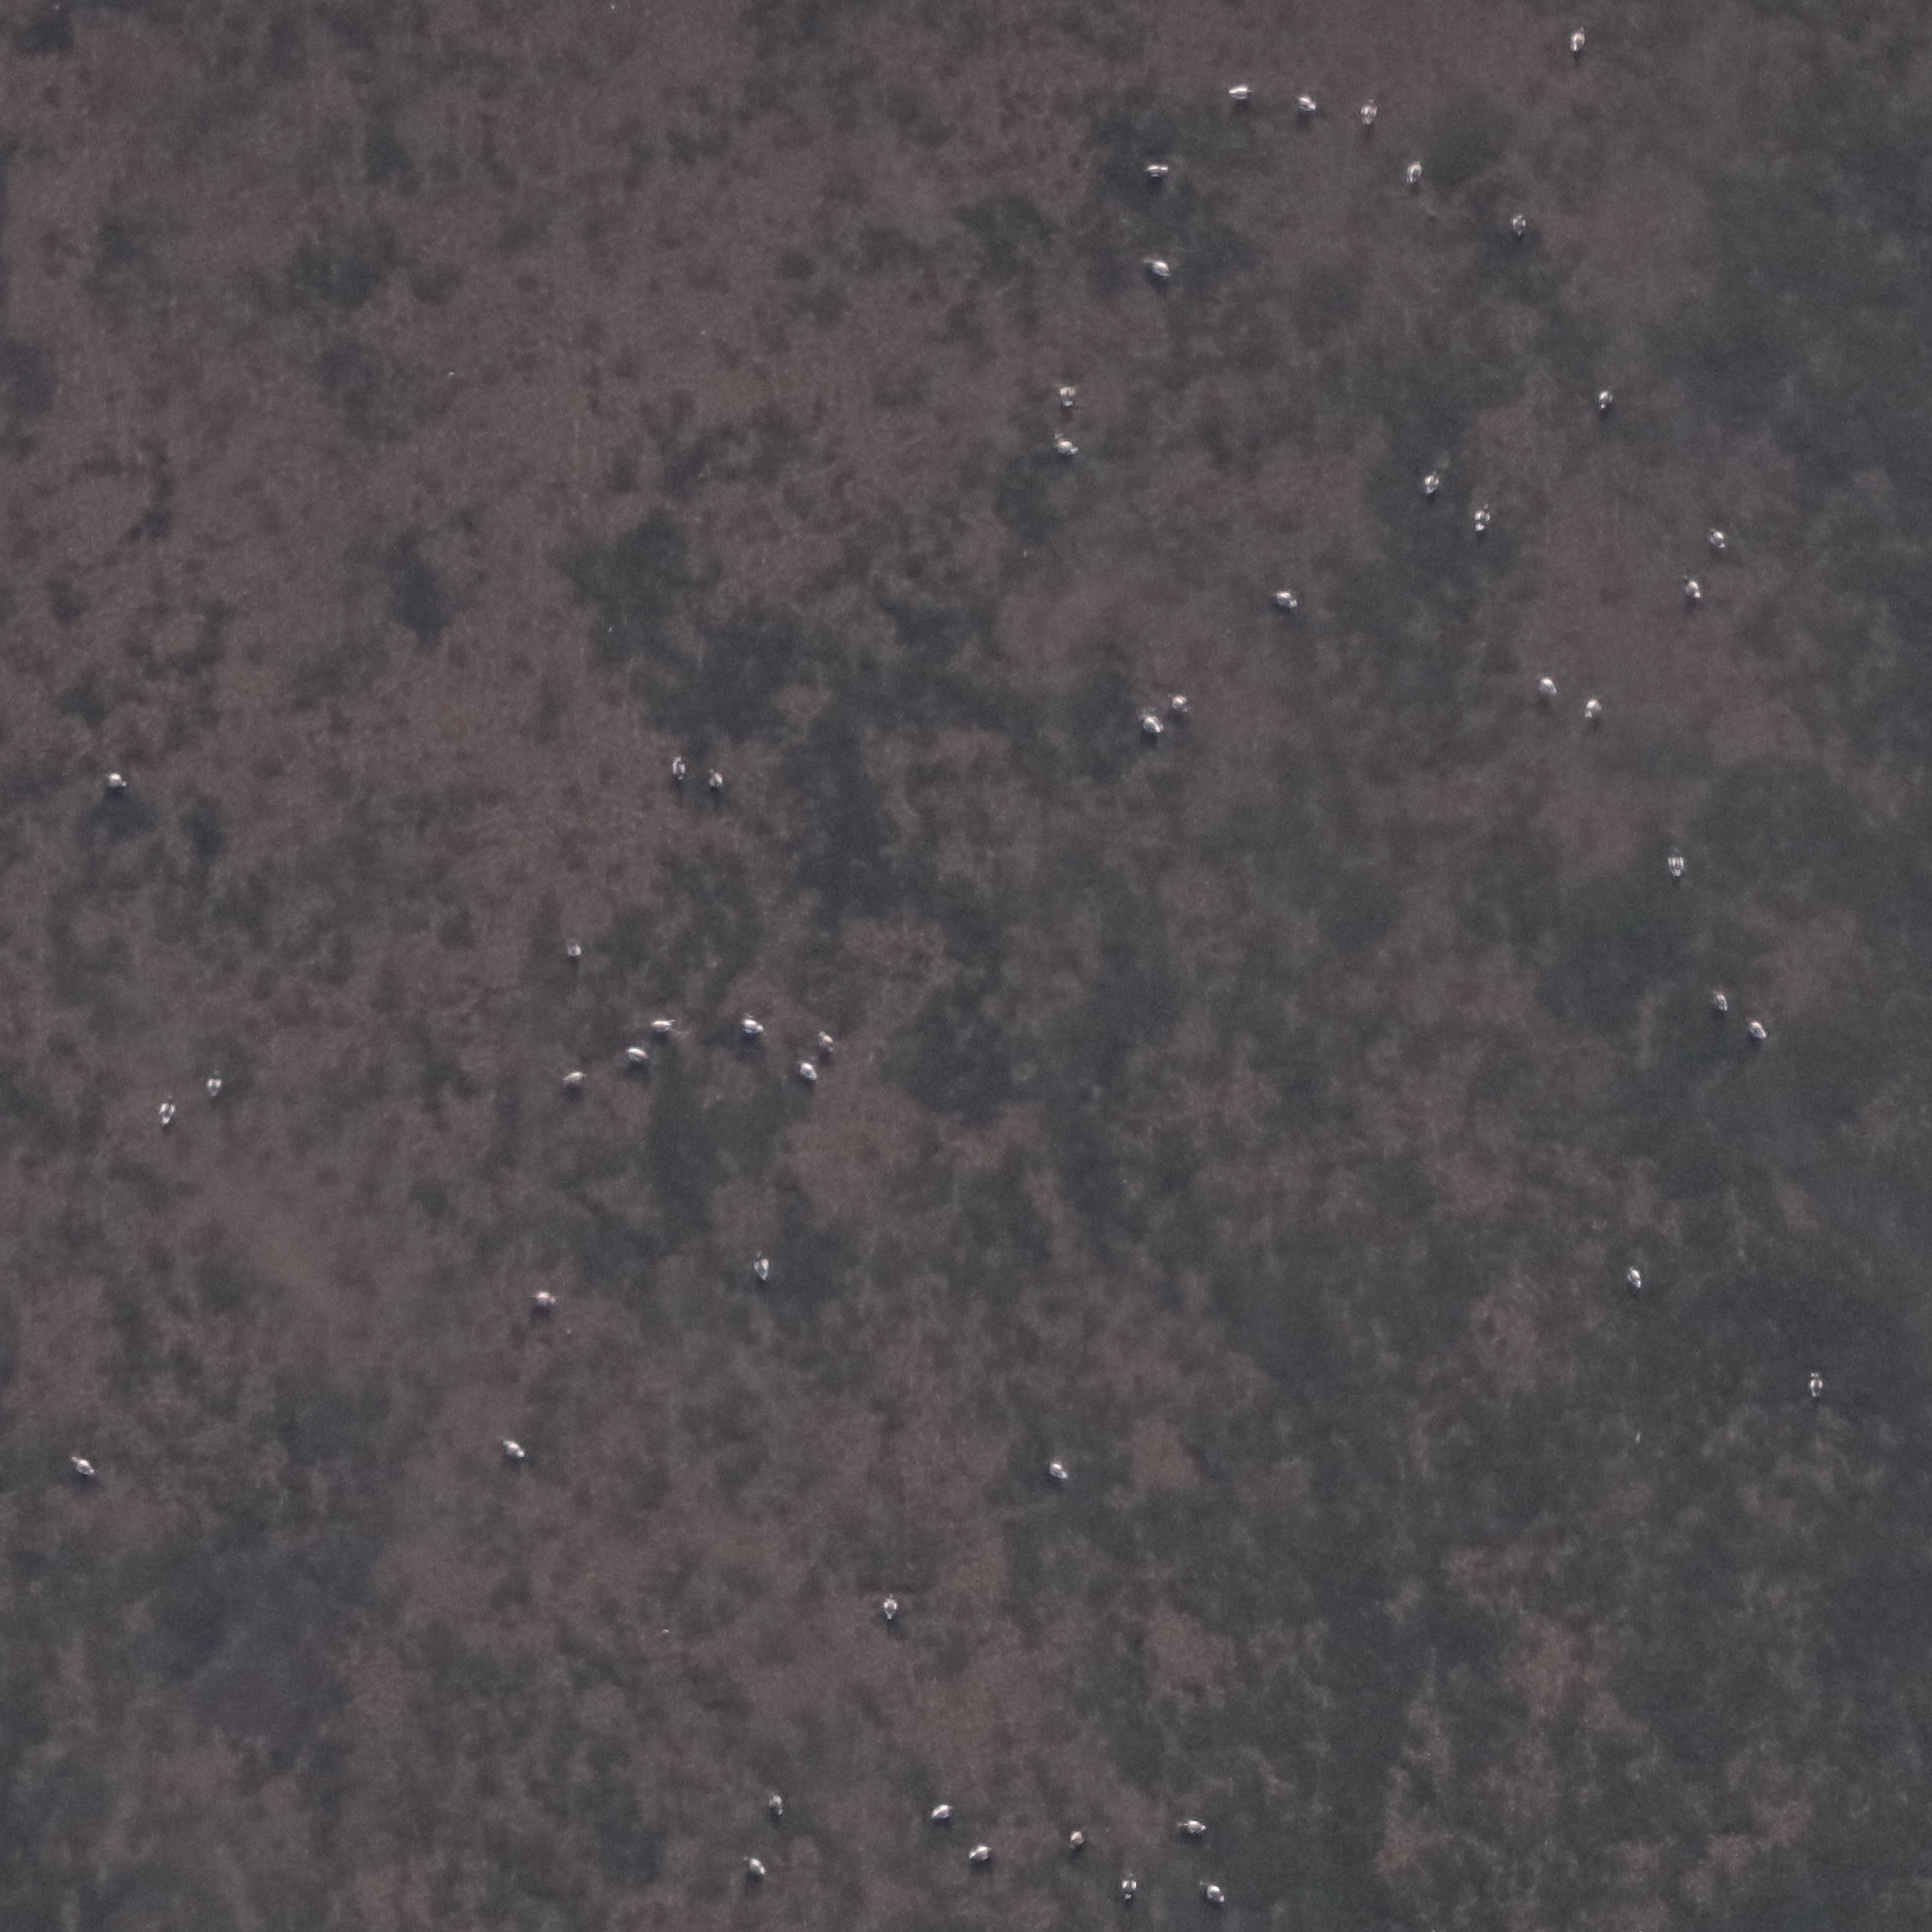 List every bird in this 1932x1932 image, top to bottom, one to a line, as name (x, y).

brant (1581, 52)
brant (1243, 93)
brant (1312, 103)
brant (1367, 115)
brant (1166, 171)
brant (1416, 173)
brant (1514, 232)
brant (1163, 271)
brant (1076, 380)
brant (1602, 403)
brant (1066, 439)
brant (1428, 488)
brant (1478, 525)
brant (1718, 545)
brant (1687, 590)
brant (1295, 595)
brant (1546, 693)
brant (1192, 703)
brant (1596, 720)
brant (1149, 724)
brant (682, 767)
brant (126, 779)
brant (722, 782)
brant (1680, 868)
brant (570, 947)
brant (1722, 1004)
brant (746, 1019)
brant (662, 1022)
brant (1760, 1034)
brant (826, 1044)
brant (633, 1059)
brant (817, 1069)
brant (573, 1081)
brant (203, 1097)
brant (173, 1112)
brant (762, 1268)
brant (1638, 1275)
brant (538, 1303)
brant (1814, 1388)
brant (516, 1445)
brant (84, 1461)
brant (1060, 1473)
brant (889, 1609)
brant (778, 1805)
brant (953, 1818)
brant (1192, 1826)
brant (1084, 1832)
brant (980, 1850)
brant (758, 1864)
brant (1134, 1887)
brant (1223, 1893)